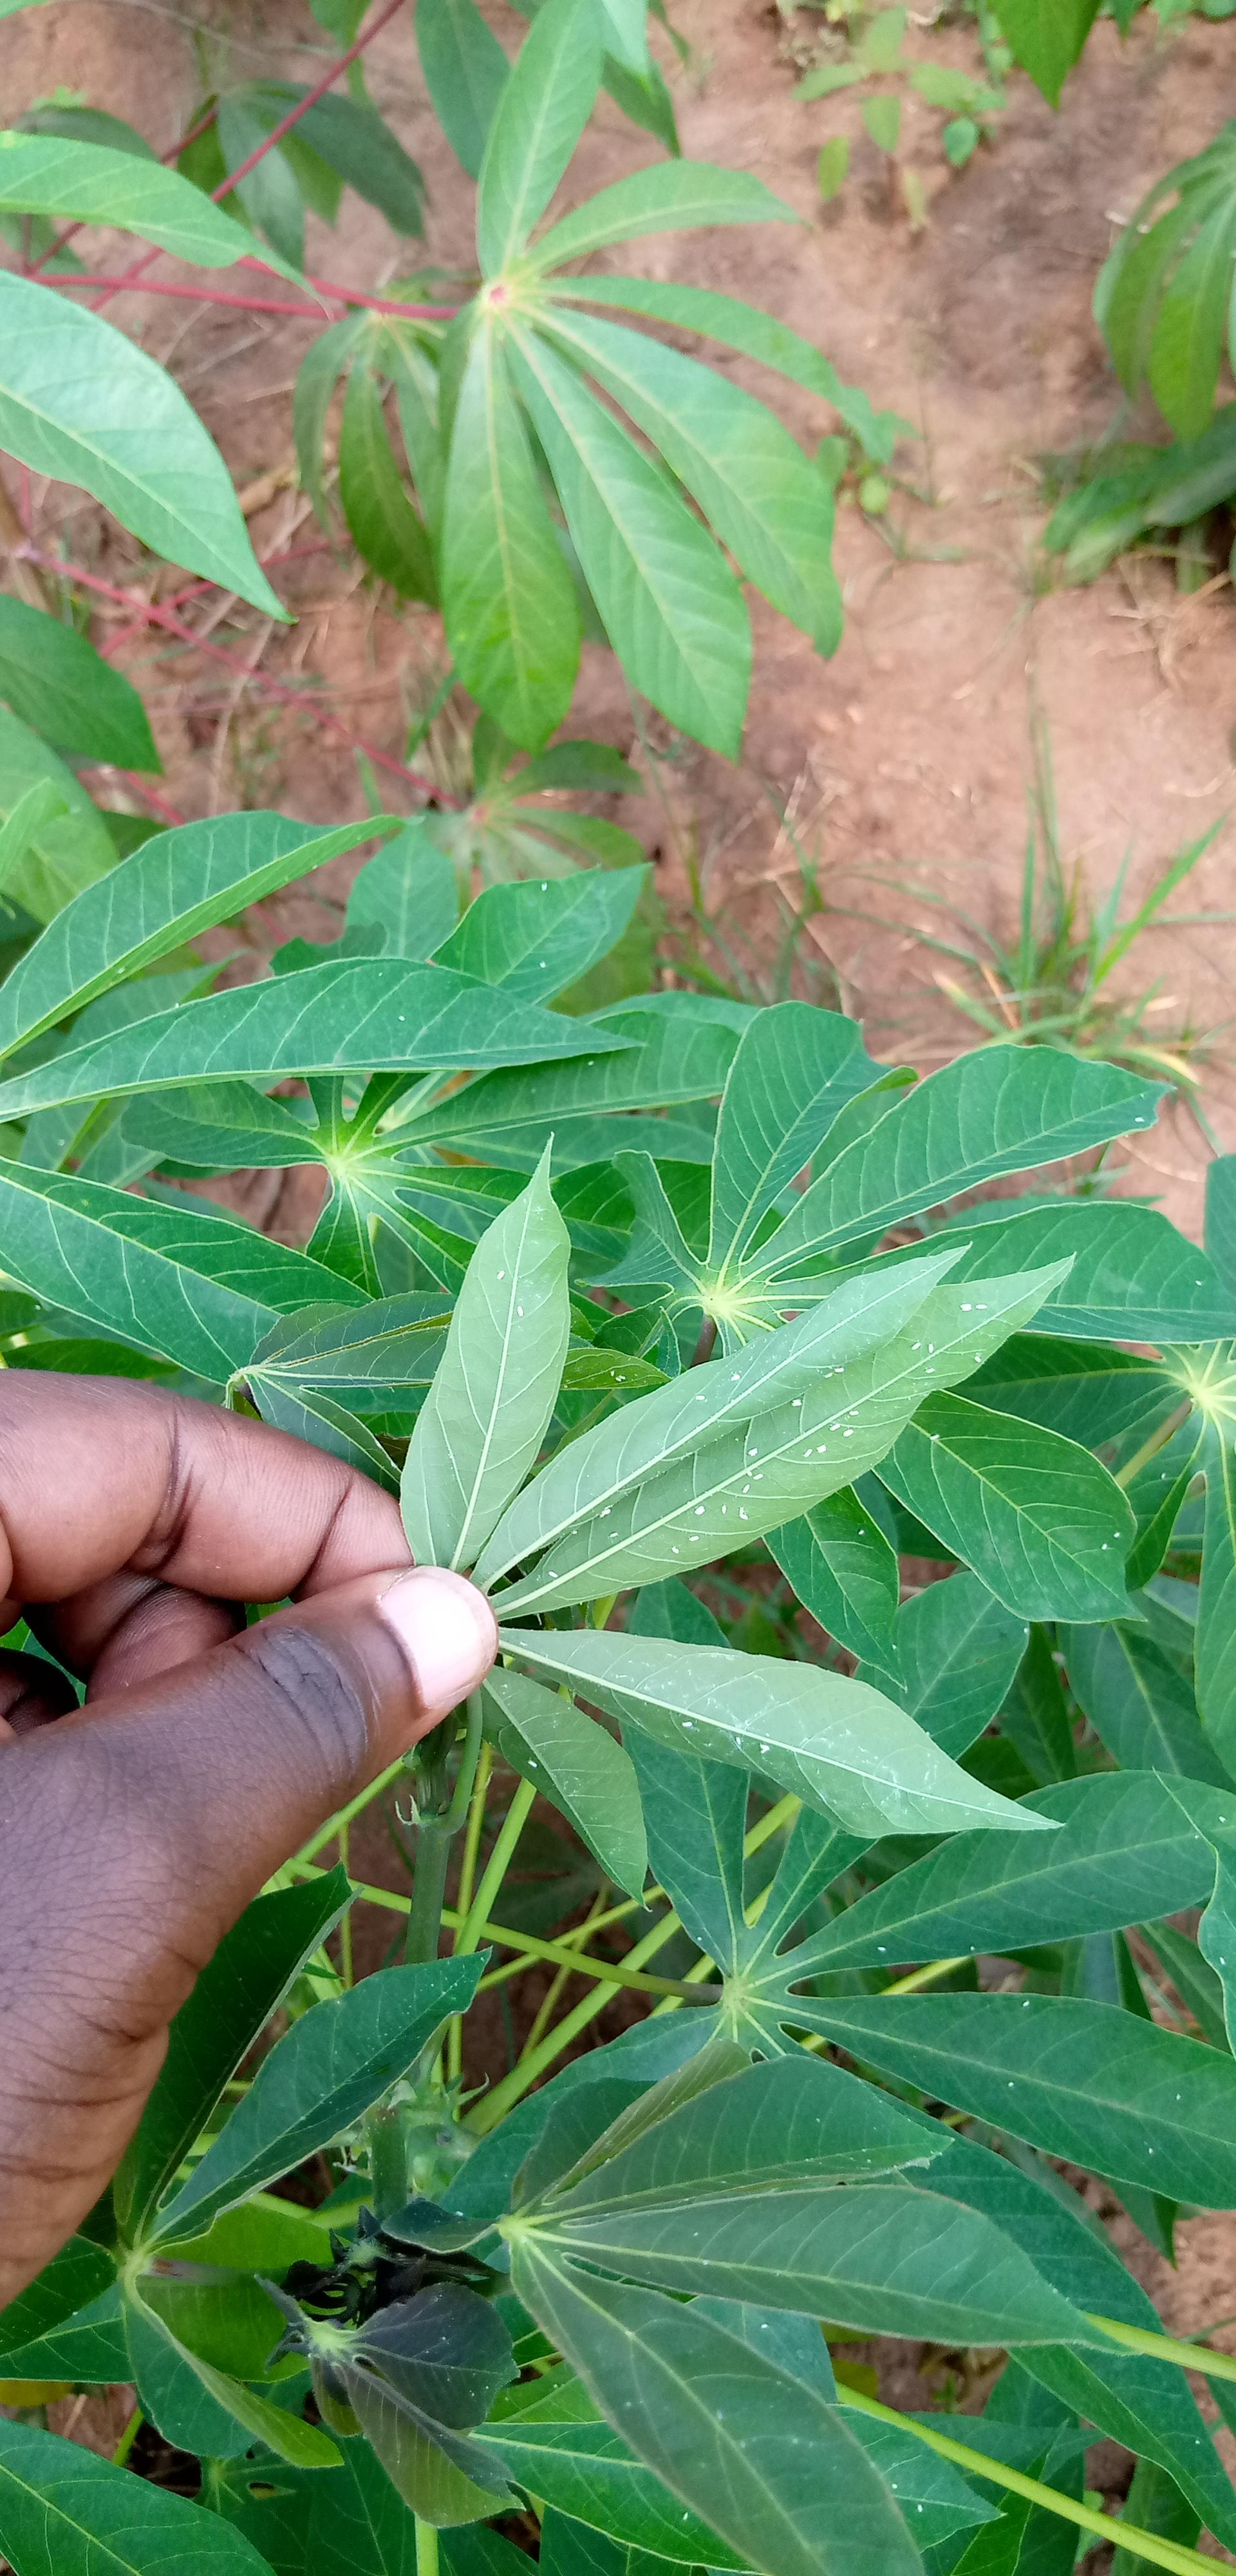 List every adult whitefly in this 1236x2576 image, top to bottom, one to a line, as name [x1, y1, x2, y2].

whitefly [539, 880, 548, 893]
whitefly [538, 960, 549, 971]
whitefly [397, 1014, 407, 1024]
whitefly [586, 1059, 596, 1068]
whitefly [1132, 1114, 1147, 1124]
whitefly [496, 1268, 507, 1282]
whitefly [1194, 1278, 1204, 1288]
whitefly [959, 1302, 973, 1307]
whitefly [974, 1302, 989, 1311]
whitefly [515, 1303, 526, 1318]
whitefly [960, 1307, 974, 1313]
whitefly [910, 1341, 922, 1351]
whitefly [927, 1341, 937, 1356]
whitefly [971, 1354, 983, 1365]
whitefly [922, 1367, 935, 1376]
whitefly [832, 1367, 847, 1374]
whitefly [609, 1369, 615, 1378]
whitefly [728, 1372, 744, 1383]
whitefly [823, 1372, 834, 1379]
whitefly [617, 1374, 628, 1380]
whitefly [613, 1376, 621, 1383]
whitefly [691, 1393, 708, 1404]
whitefly [790, 1397, 802, 1403]
whitefly [791, 1402, 803, 1407]
whitefly [847, 1409, 861, 1416]
whitefly [829, 1421, 842, 1434]
whitefly [841, 1427, 855, 1439]
whitefly [927, 1431, 944, 1443]
whitefly [815, 1443, 828, 1455]
whitefly [747, 1446, 762, 1458]
whitefly [802, 1447, 814, 1460]
whitefly [751, 1472, 764, 1481]
whitefly [1159, 1472, 1170, 1482]
whitefly [740, 1482, 753, 1495]
whitefly [720, 1502, 729, 1515]
whitefly [693, 1504, 706, 1519]
whitefly [737, 1504, 745, 1514]
whitefly [600, 1507, 612, 1519]
whitefly [737, 1513, 751, 1522]
whitefly [856, 1528, 866, 1539]
whitefly [1110, 1531, 1123, 1540]
whitefly [608, 1531, 619, 1539]
whitefly [687, 1534, 700, 1543]
whitefly [1098, 1542, 1110, 1554]
whitefly [669, 1546, 681, 1555]
whitefly [547, 1570, 559, 1580]
whitefly [1022, 1626, 1030, 1634]
whitefly [890, 1642, 899, 1652]
whitefly [680, 1719, 693, 1728]
whitefly [735, 1735, 743, 1747]
whitefly [758, 1742, 771, 1755]
whitefly [525, 1758, 539, 1770]
whitefly [1216, 1814, 1229, 1824]
whitefly [693, 1934, 706, 1944]
whitefly [968, 1943, 977, 1953]
whitefly [876, 1944, 887, 1955]
whitefly [1217, 1955, 1227, 1967]
whitefly [1020, 1999, 1033, 2009]
whitefly [1005, 2079, 1018, 2089]
whitefly [1174, 2090, 1183, 2102]
whitefly [1146, 2145, 1157, 2157]
whitefly [454, 2210, 465, 2217]
whitefly [758, 2321, 771, 2331]
whitefly [1192, 2438, 1203, 2446]
whitefly [890, 2481, 901, 2492]
whitefly [915, 2502, 924, 2516]
whitefly [680, 2510, 690, 2523]